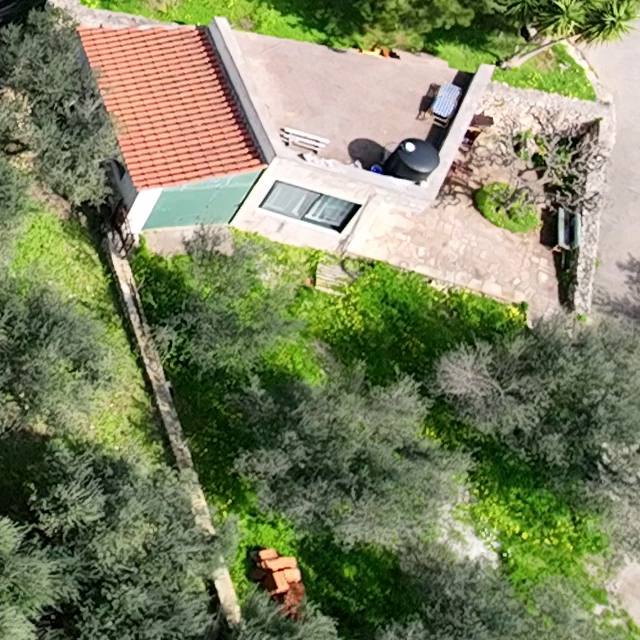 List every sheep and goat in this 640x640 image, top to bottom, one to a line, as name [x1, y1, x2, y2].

None